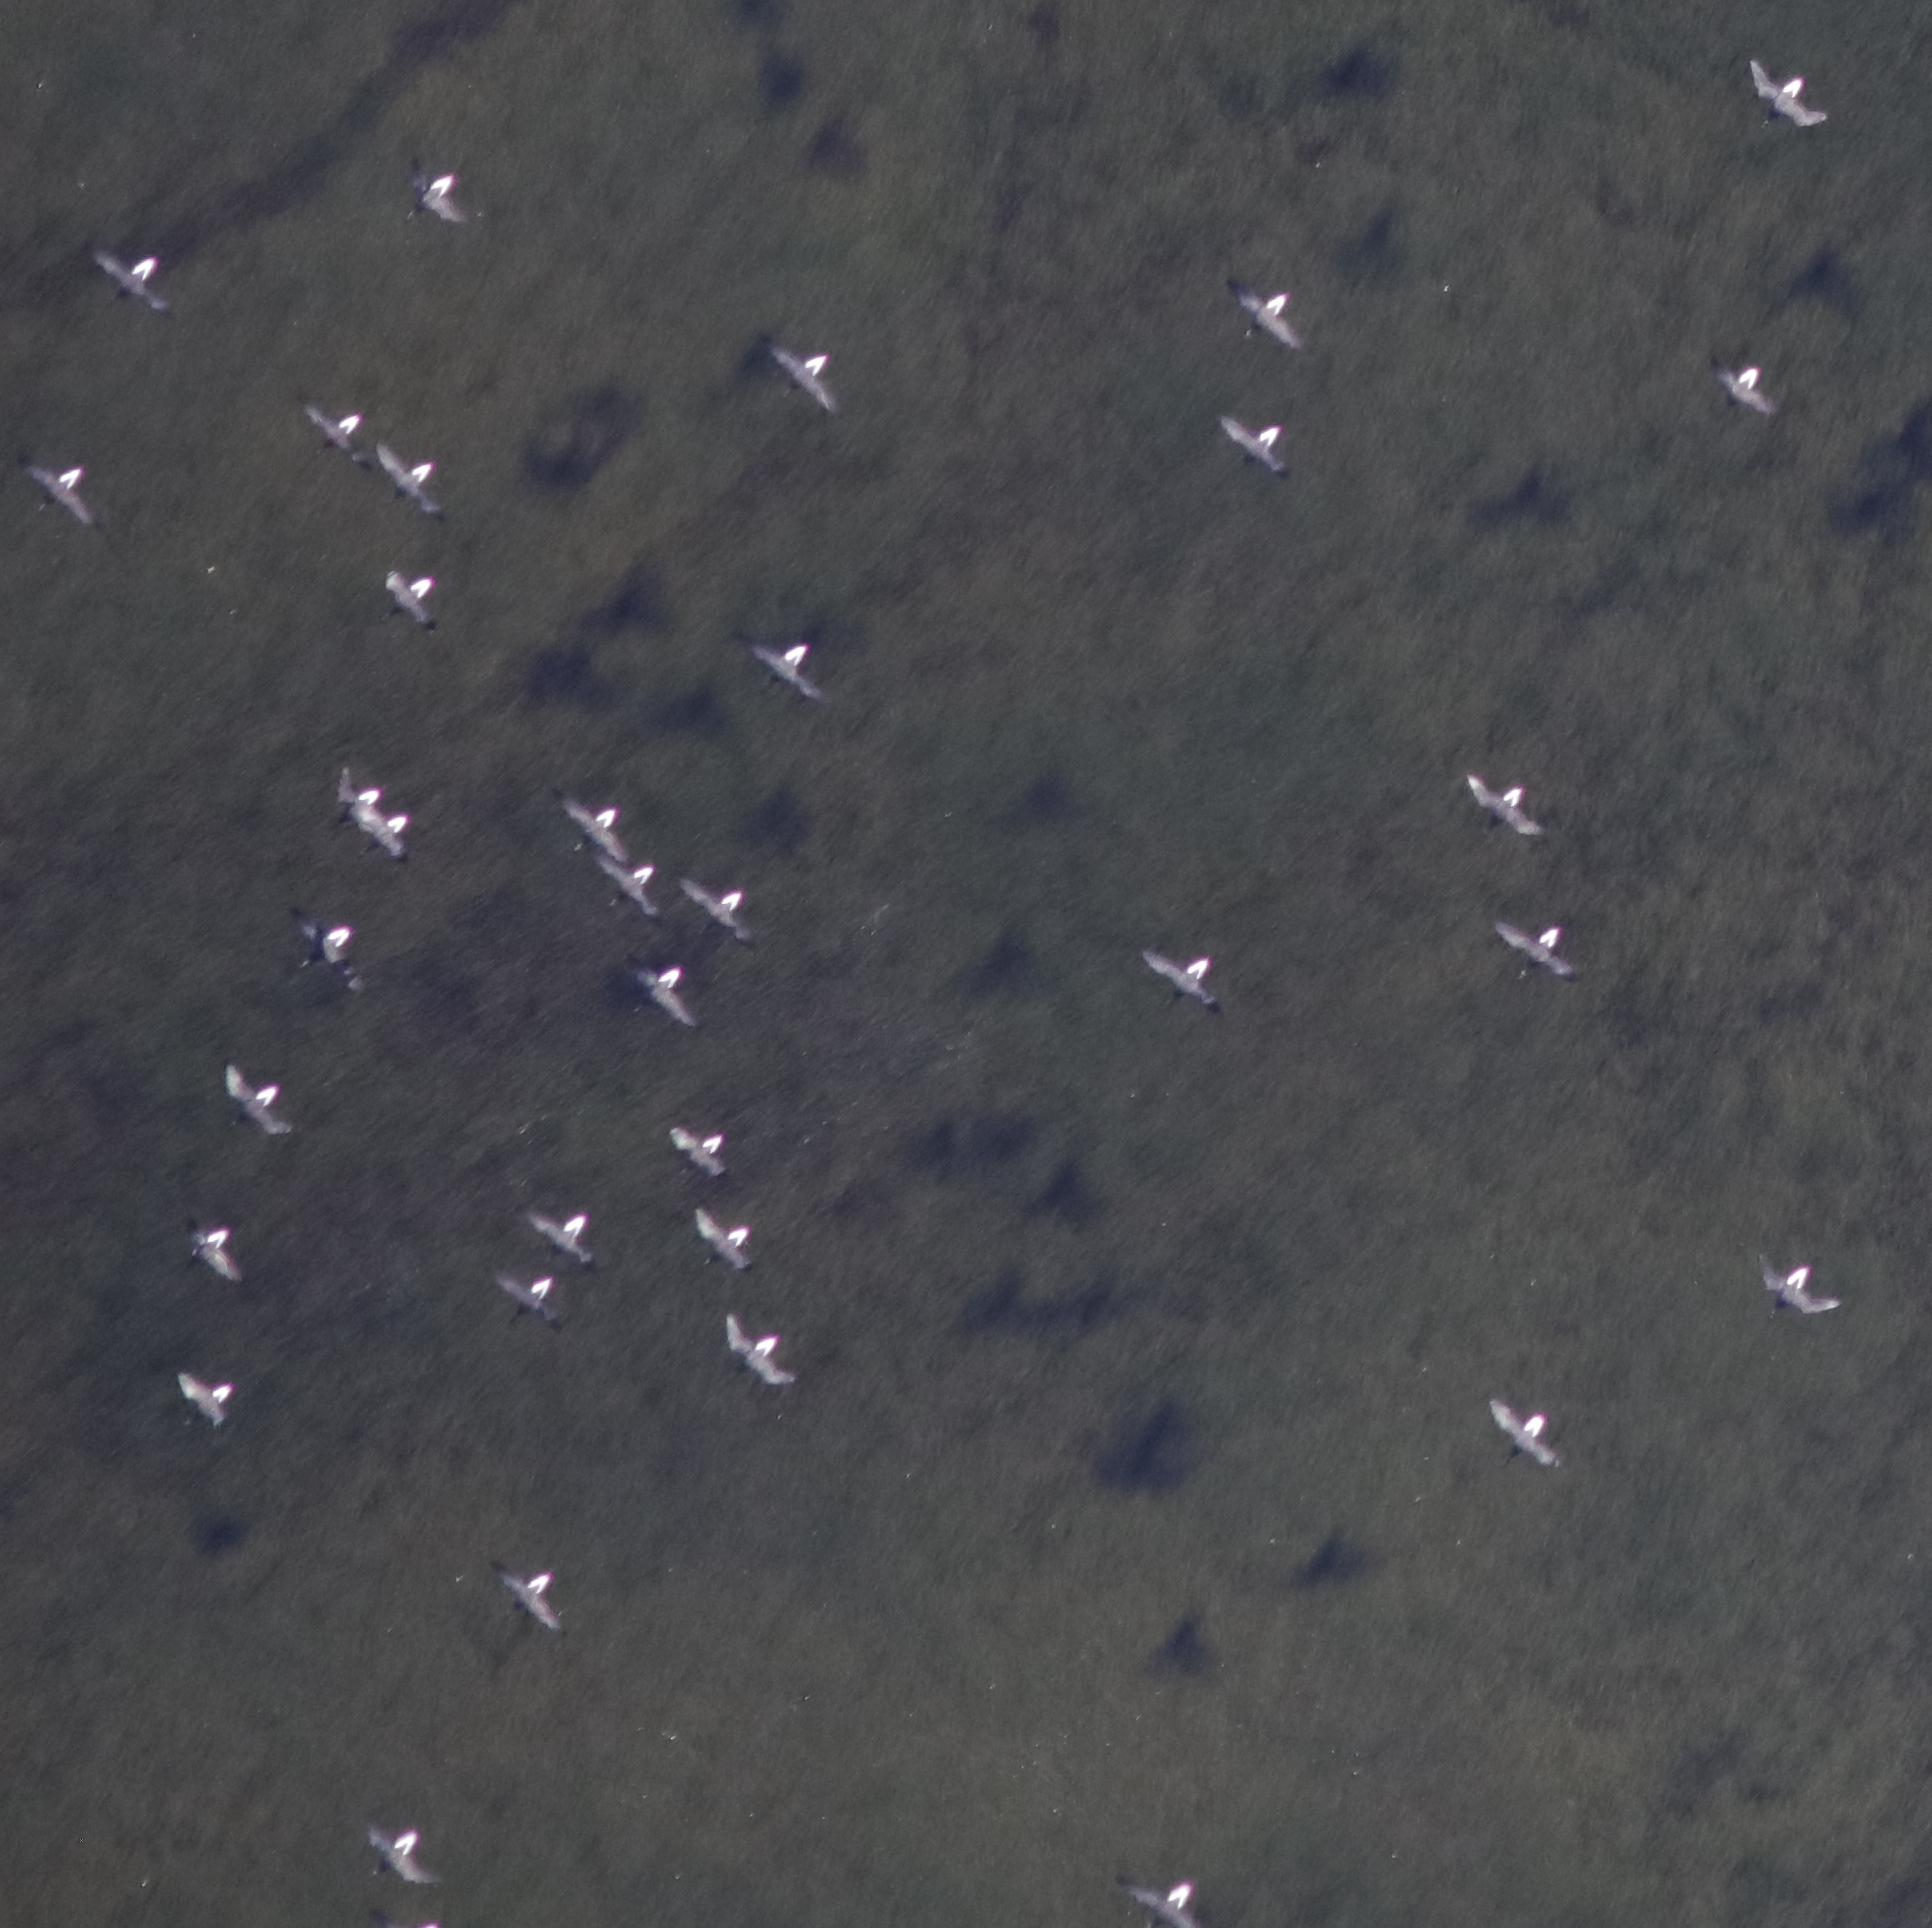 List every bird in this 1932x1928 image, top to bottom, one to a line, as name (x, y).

brant (1780, 99)
brant (435, 204)
brant (125, 290)
brant (1271, 320)
brant (798, 370)
brant (1738, 388)
brant (331, 424)
brant (1253, 450)
brant (411, 491)
brant (60, 494)
brant (421, 613)
brant (803, 669)
brant (356, 800)
brant (1489, 815)
brant (598, 823)
brant (400, 851)
brant (627, 899)
brant (735, 922)
brant (327, 950)
brant (1529, 951)
brant (1173, 982)
brant (676, 998)
brant (257, 1109)
brant (697, 1151)
brant (575, 1226)
brant (213, 1237)
brant (728, 1244)
brant (1778, 1296)
brant (540, 1299)
brant (751, 1359)
brant (206, 1390)
brant (1529, 1429)
brant (527, 1595)
brant (406, 1863)
brant (1175, 1908)